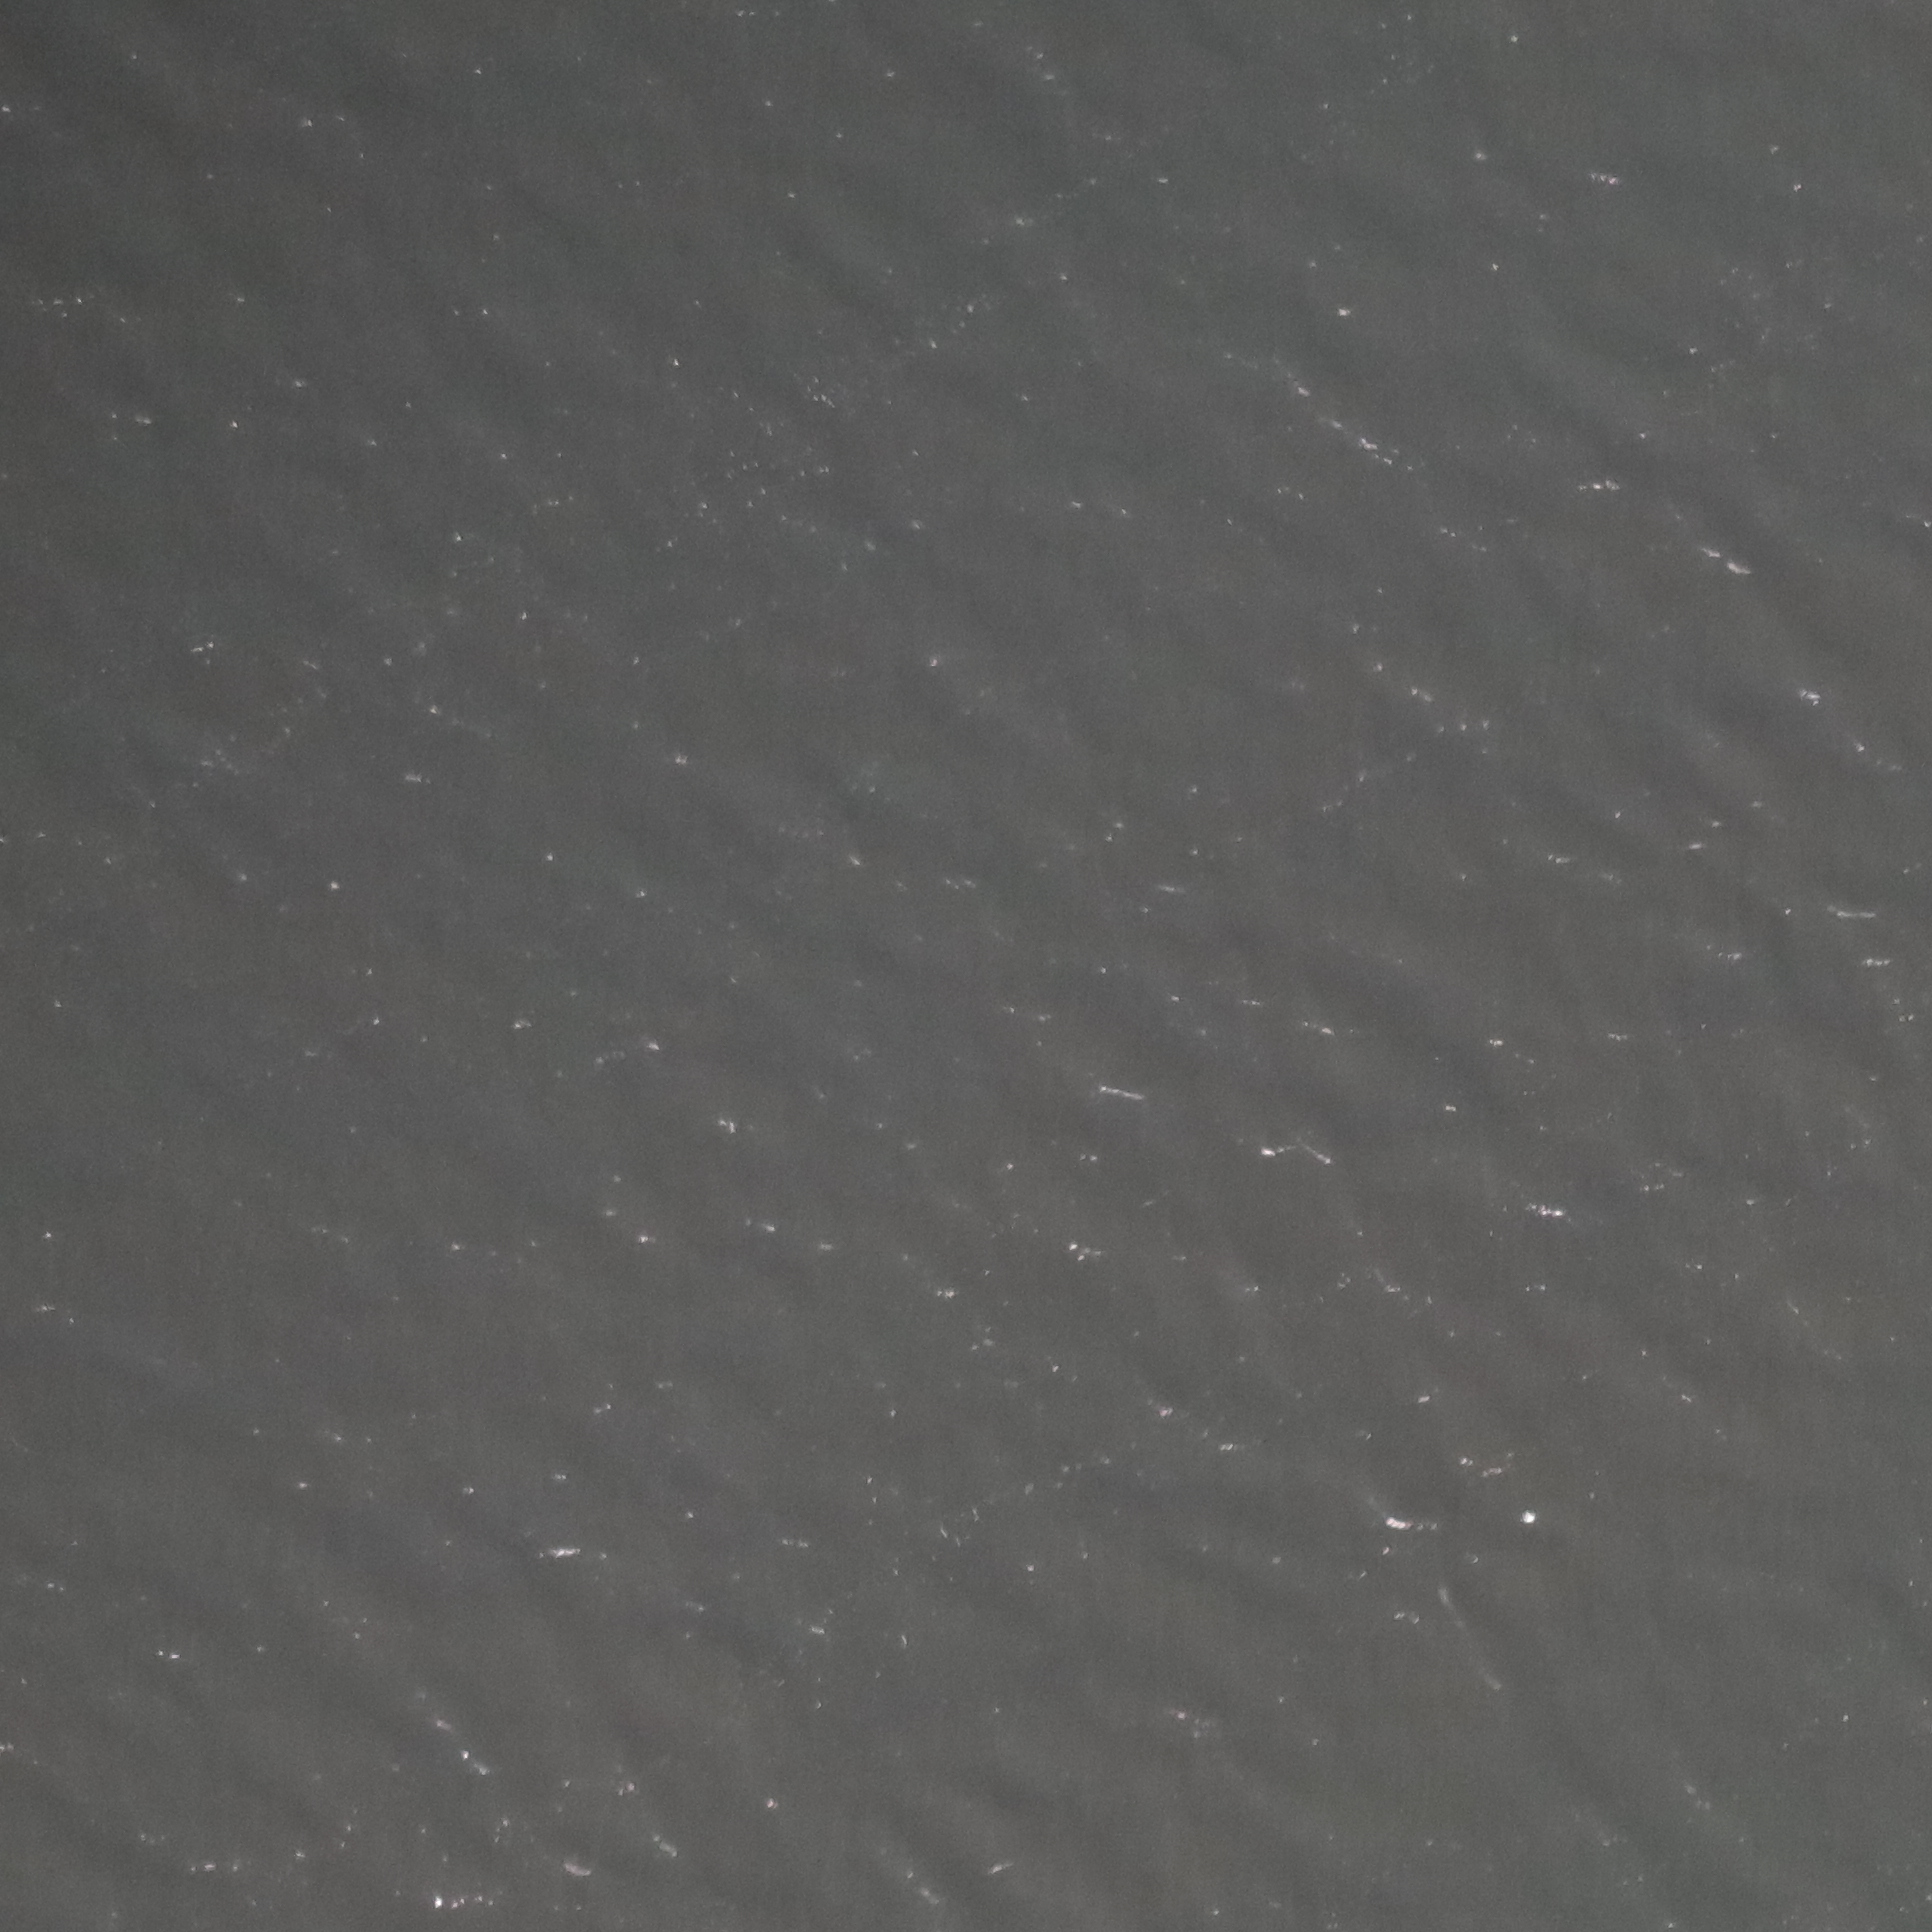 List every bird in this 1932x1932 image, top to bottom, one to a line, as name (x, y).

None